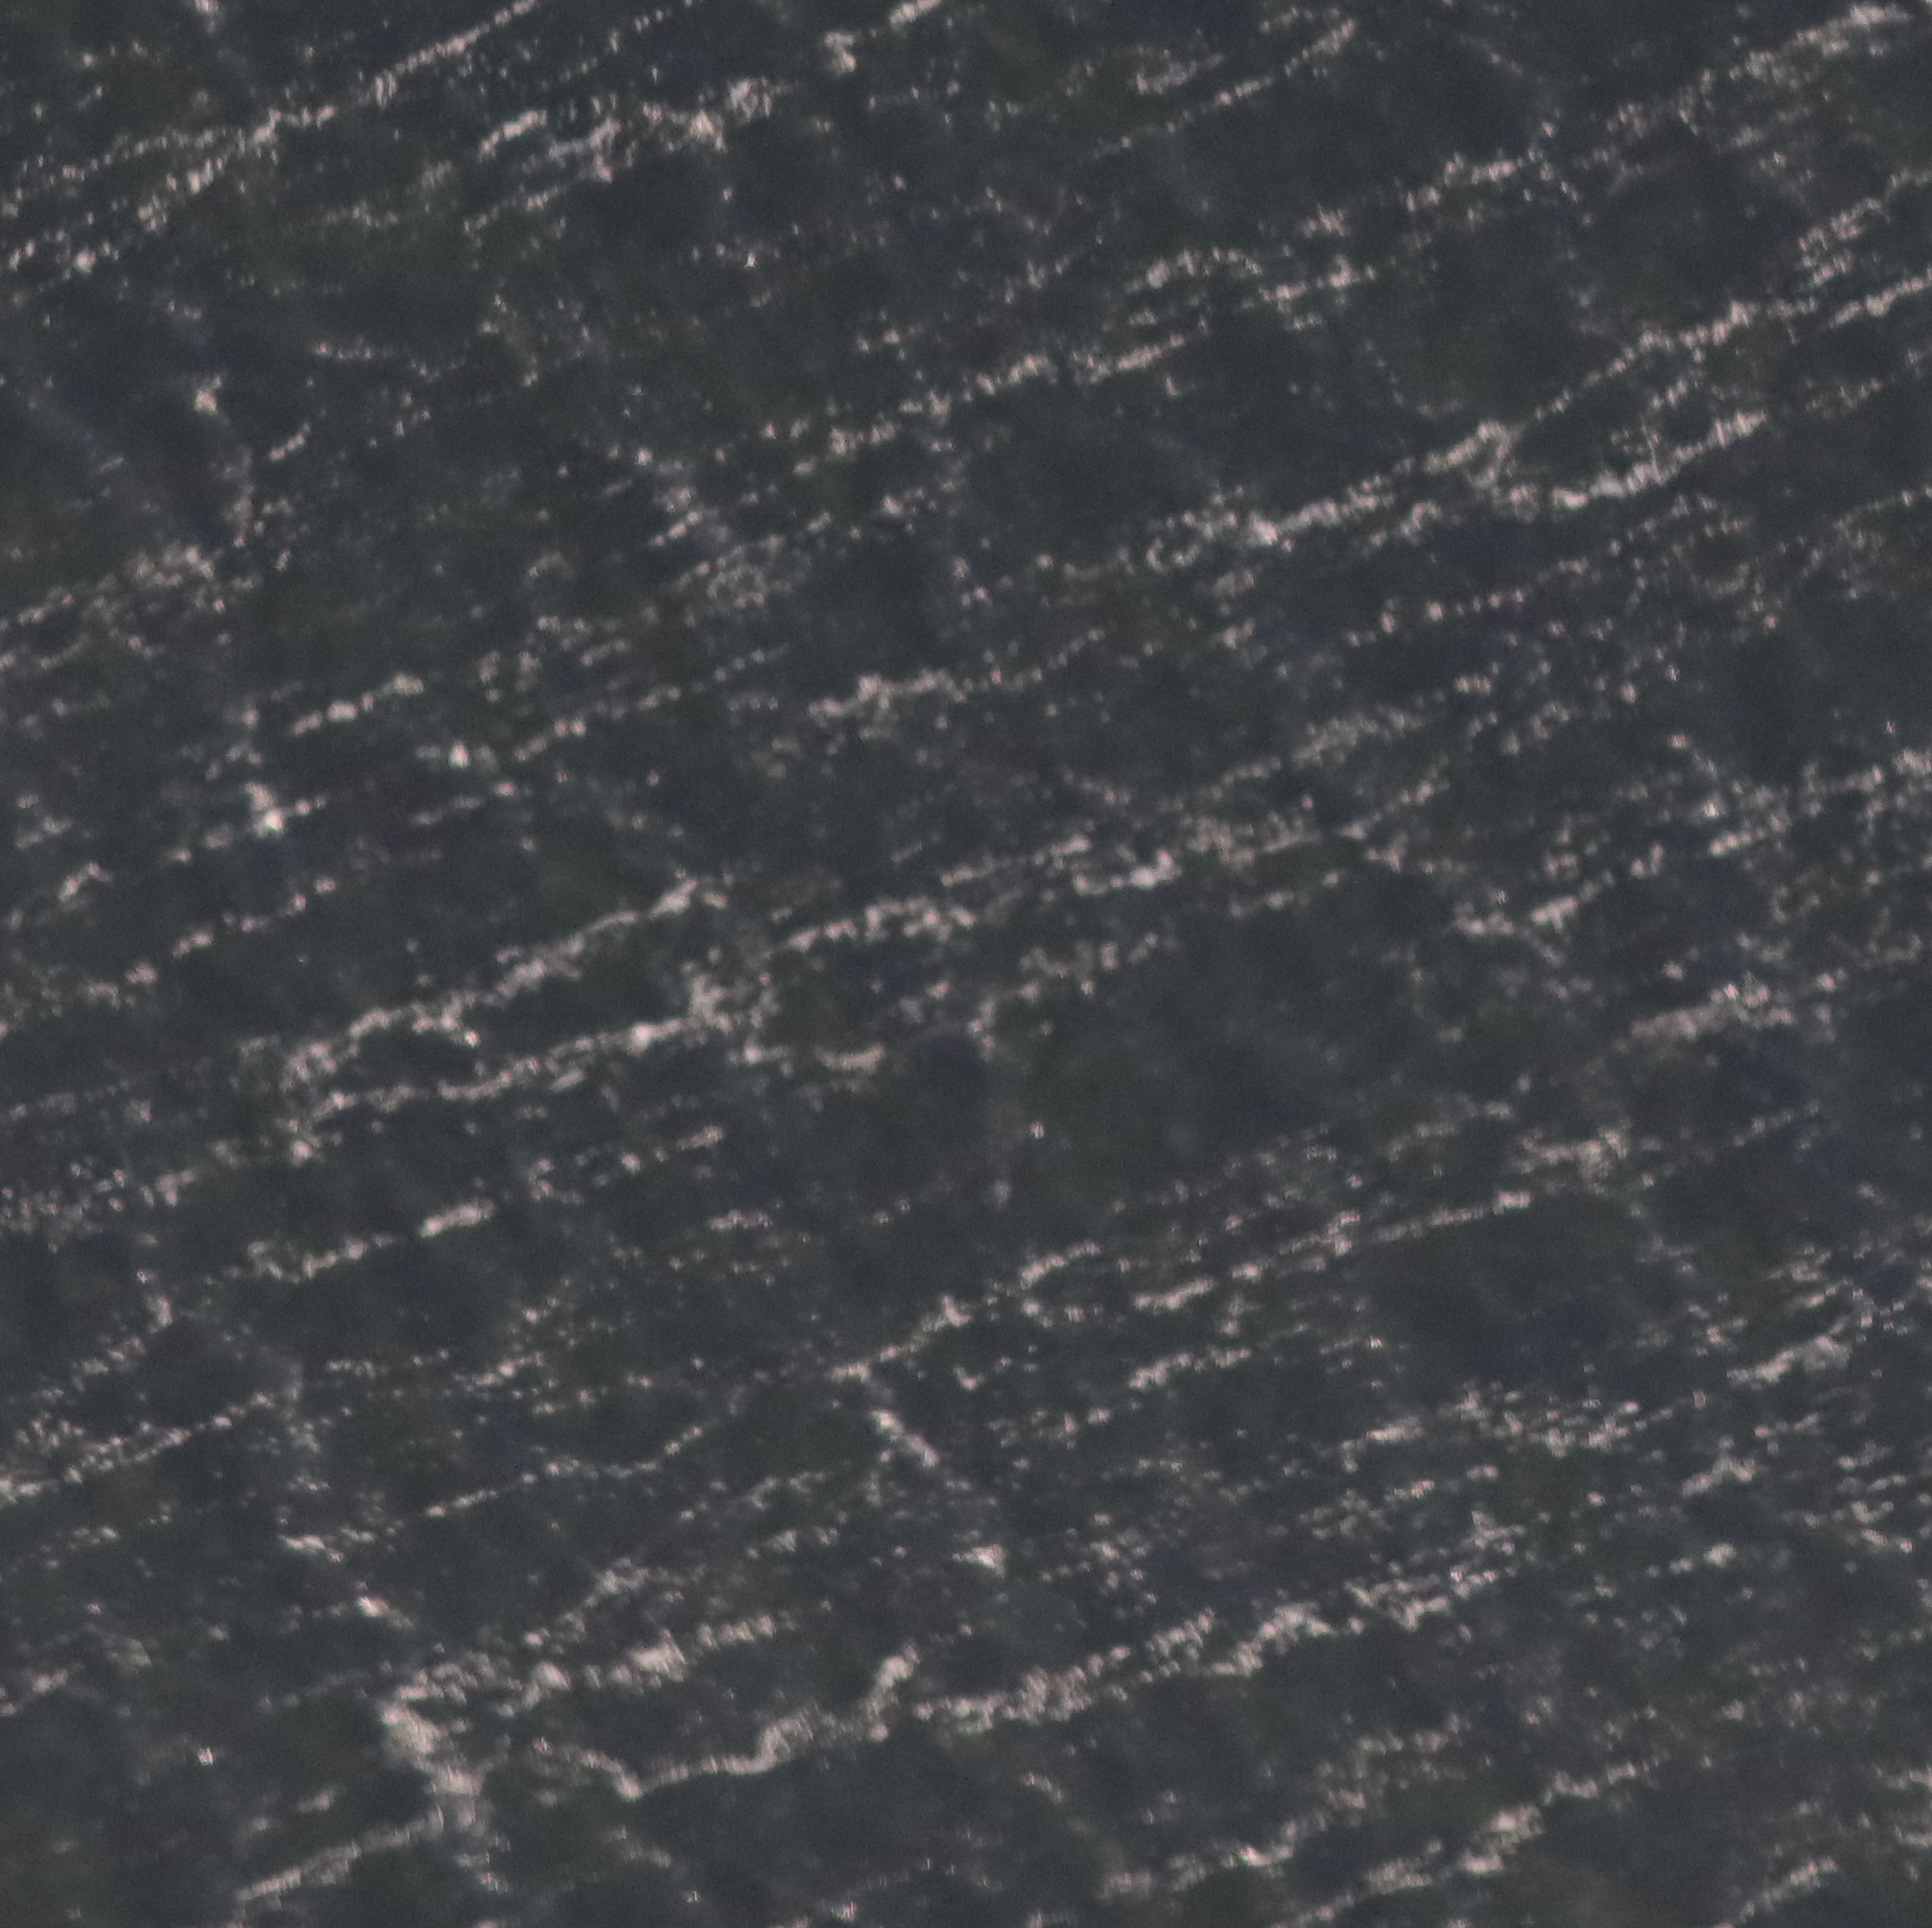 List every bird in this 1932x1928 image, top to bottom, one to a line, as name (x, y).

None